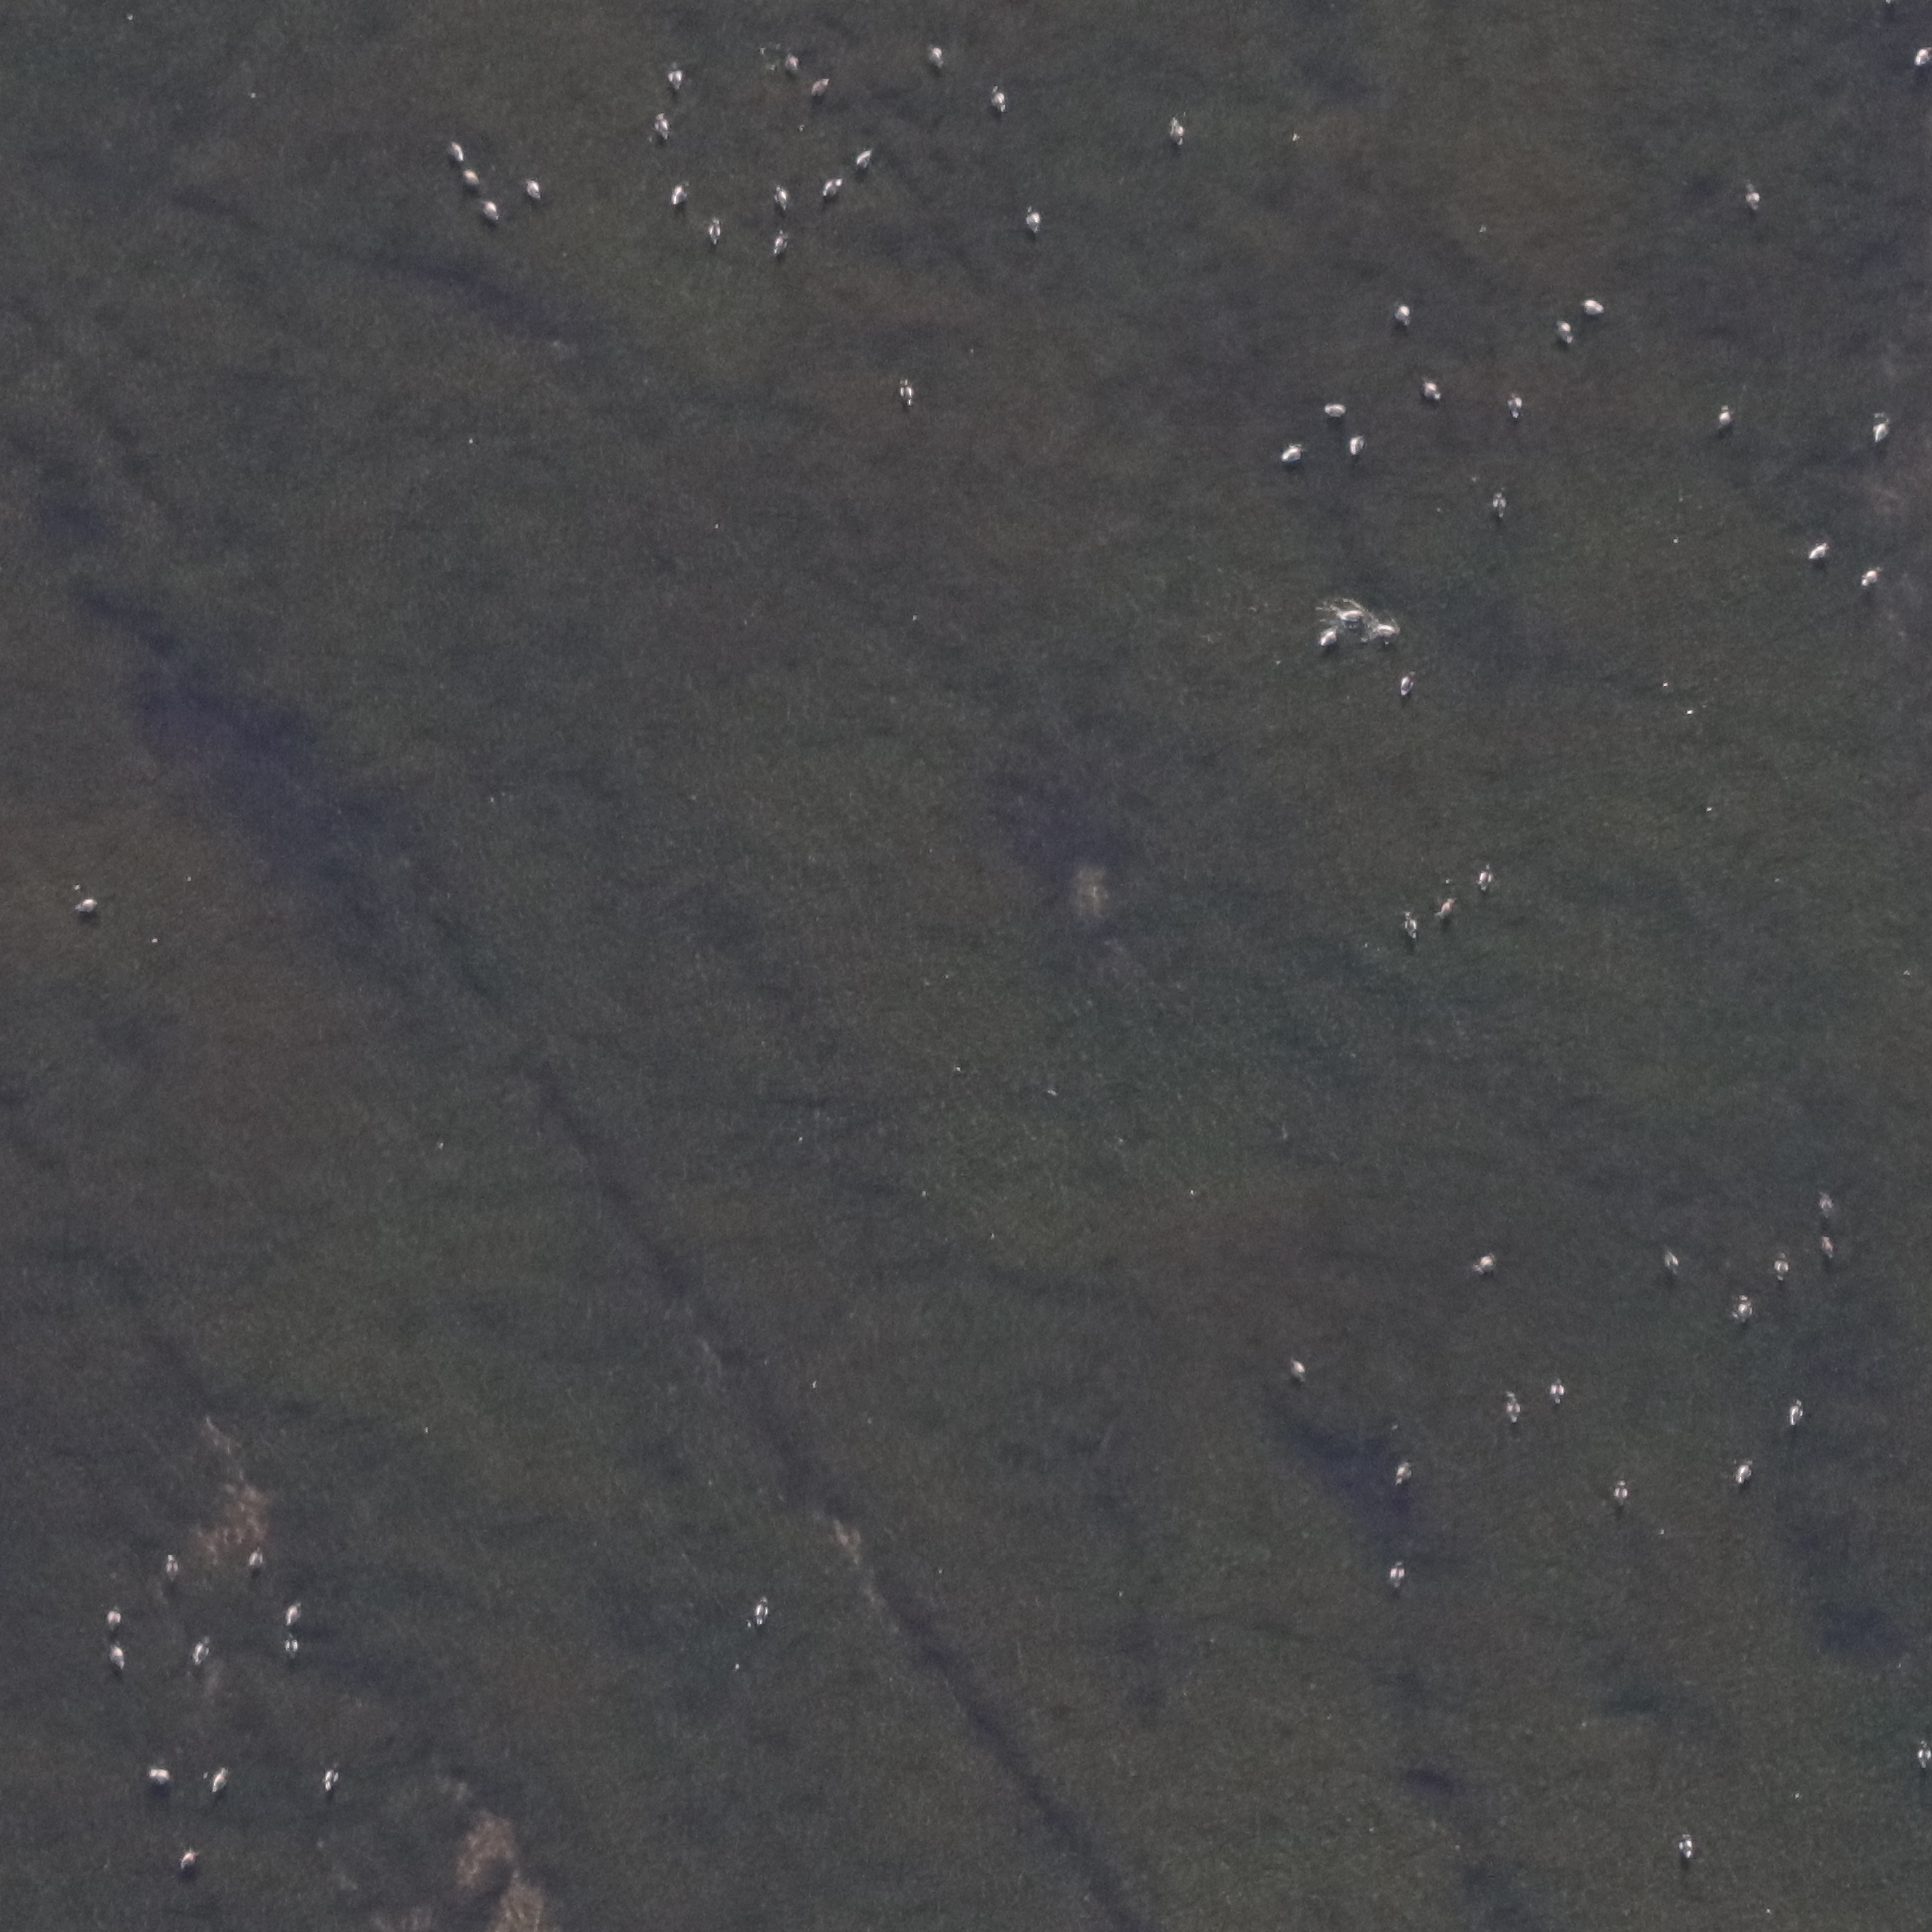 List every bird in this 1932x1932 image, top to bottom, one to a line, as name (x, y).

brant (1917, 47)
brant (941, 51)
brant (785, 67)
brant (682, 76)
brant (814, 84)
brant (1010, 97)
brant (659, 126)
brant (1182, 127)
brant (458, 150)
brant (867, 163)
brant (473, 172)
brant (539, 184)
brant (674, 188)
brant (833, 188)
brant (780, 197)
brant (1751, 207)
brant (497, 215)
brant (1038, 215)
brant (714, 229)
brant (778, 246)
brant (1595, 296)
brant (1408, 314)
brant (1570, 322)
brant (1441, 384)
brant (912, 396)
brant (1336, 407)
brant (1522, 410)
brant (1736, 419)
brant (1883, 432)
brant (1294, 450)
brant (1360, 451)
brant (1507, 503)
brant (1823, 558)
brant (1864, 570)
brant (1358, 614)
brant (1391, 640)
brant (1330, 641)
brant (1407, 687)
brant (1488, 878)
brant (93, 905)
brant (1451, 912)
brant (1412, 922)
brant (1823, 1205)
brant (1826, 1250)
brant (1782, 1257)
brant (1670, 1261)
brant (1492, 1263)
brant (1742, 1313)
brant (1301, 1370)
brant (1548, 1386)
brant (1507, 1408)
brant (1787, 1411)
brant (1745, 1469)
brant (1405, 1471)
brant (1622, 1492)
brant (257, 1559)
brant (180, 1563)
brant (1395, 1575)
brant (761, 1607)
brant (290, 1615)
brant (117, 1616)
brant (197, 1639)
brant (122, 1651)
brant (293, 1653)
brant (1927, 1754)
brant (218, 1781)
brant (338, 1781)
brant (161, 1784)
brant (1687, 1838)
brant (196, 1863)